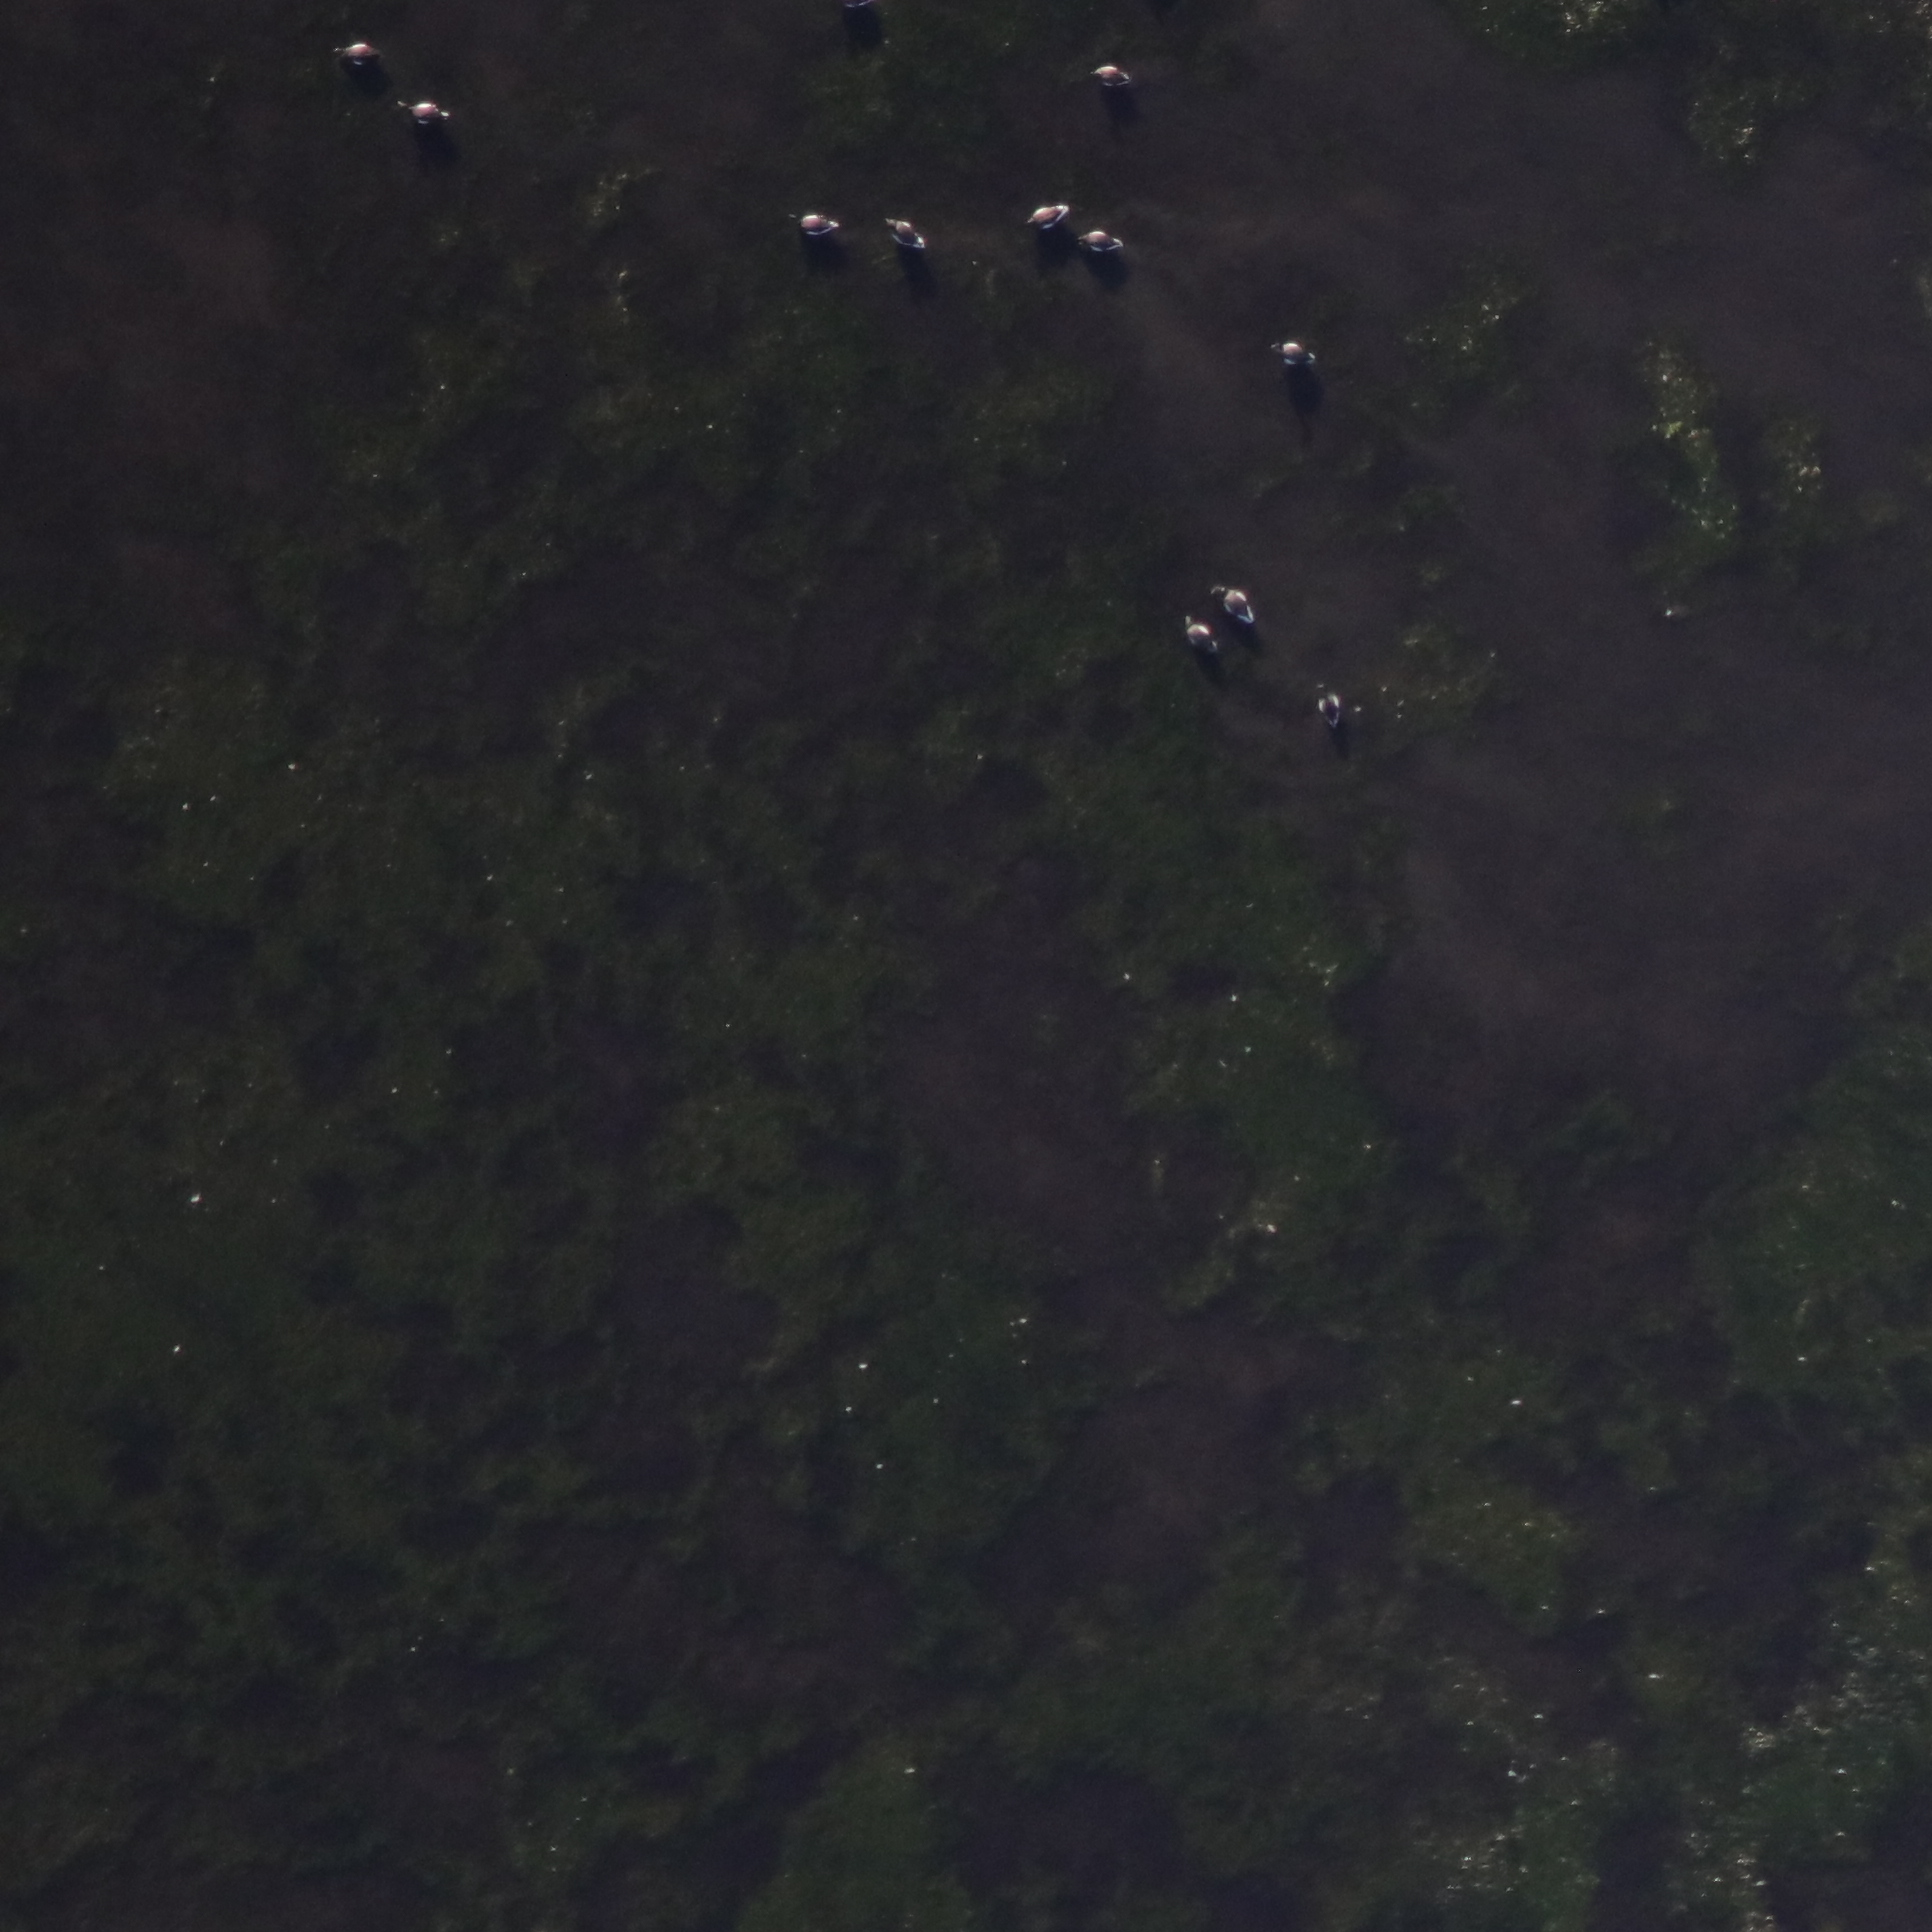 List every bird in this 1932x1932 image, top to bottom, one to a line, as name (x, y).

brant (357, 53)
brant (1111, 76)
brant (428, 114)
brant (1046, 219)
brant (820, 226)
brant (903, 234)
brant (1100, 239)
brant (1293, 353)
brant (1234, 603)
brant (1201, 639)
brant (1333, 705)